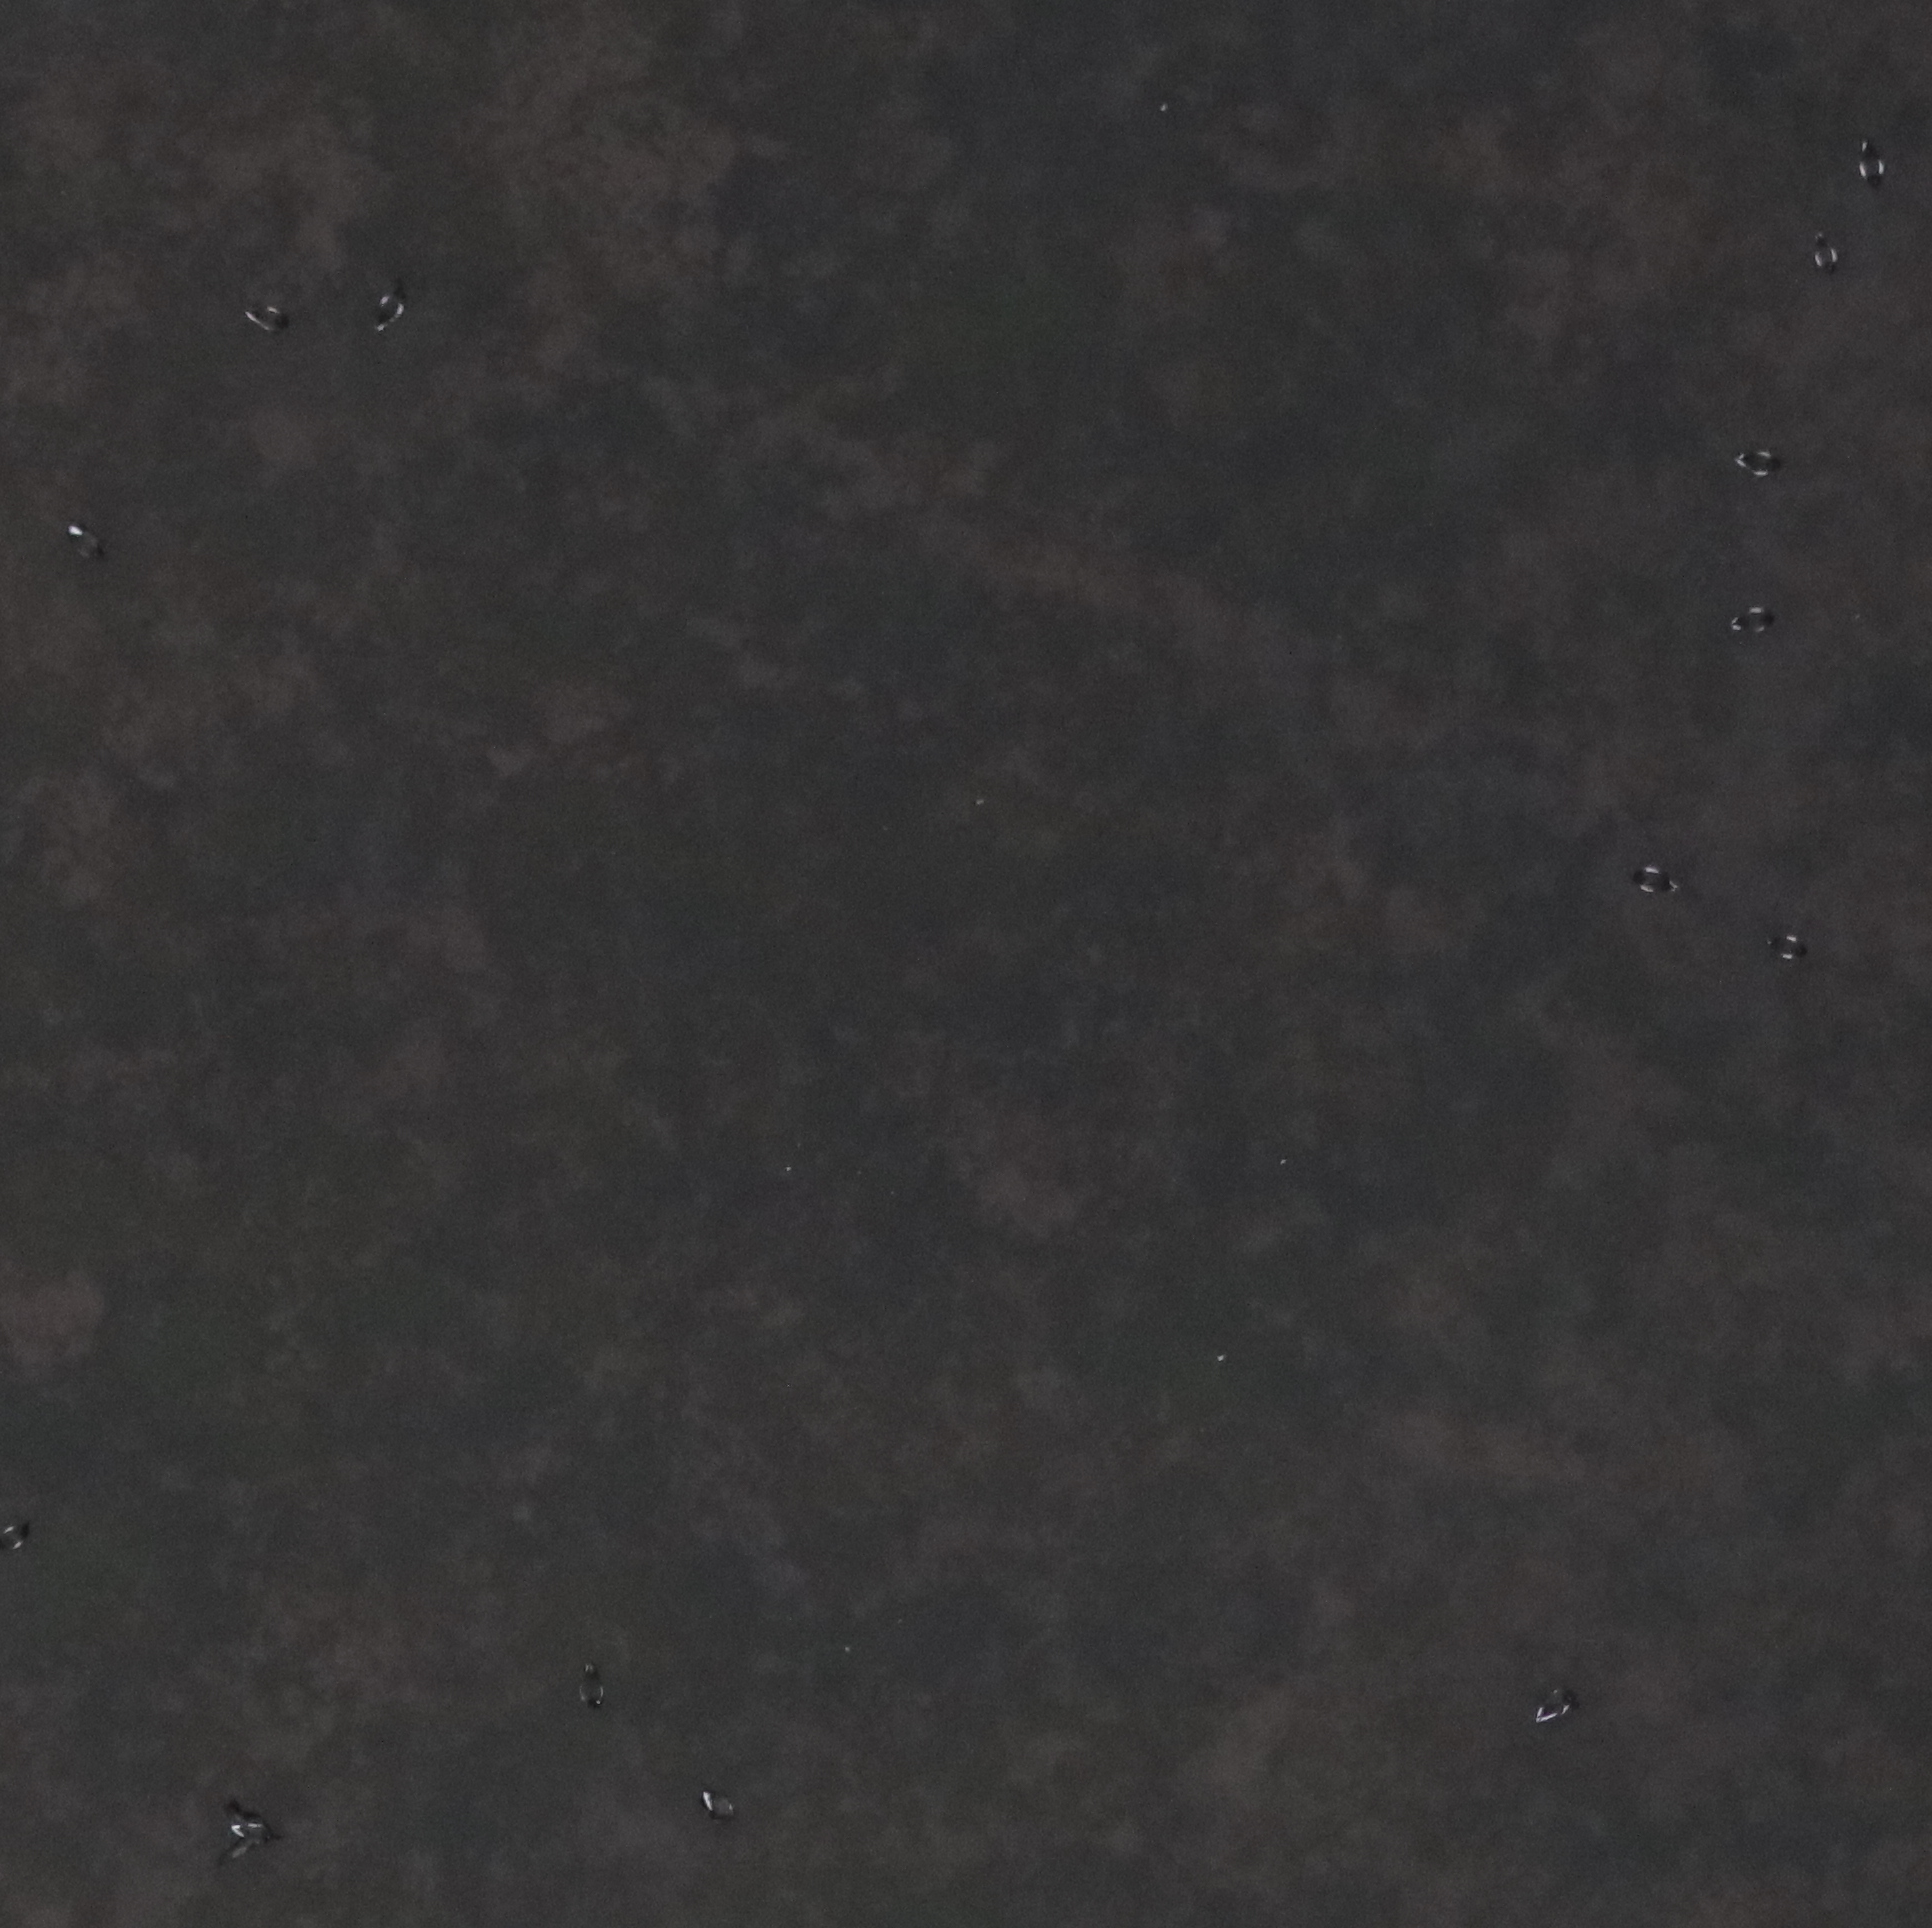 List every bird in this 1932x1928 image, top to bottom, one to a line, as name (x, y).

brant (1872, 166)
brant (1824, 254)
brant (390, 307)
brant (264, 317)
brant (1760, 462)
brant (81, 526)
brant (1756, 619)
brant (1654, 879)
brant (1790, 946)
brant (13, 1537)
brant (593, 1689)
brant (1556, 1706)
brant (714, 1805)
brant (249, 1827)